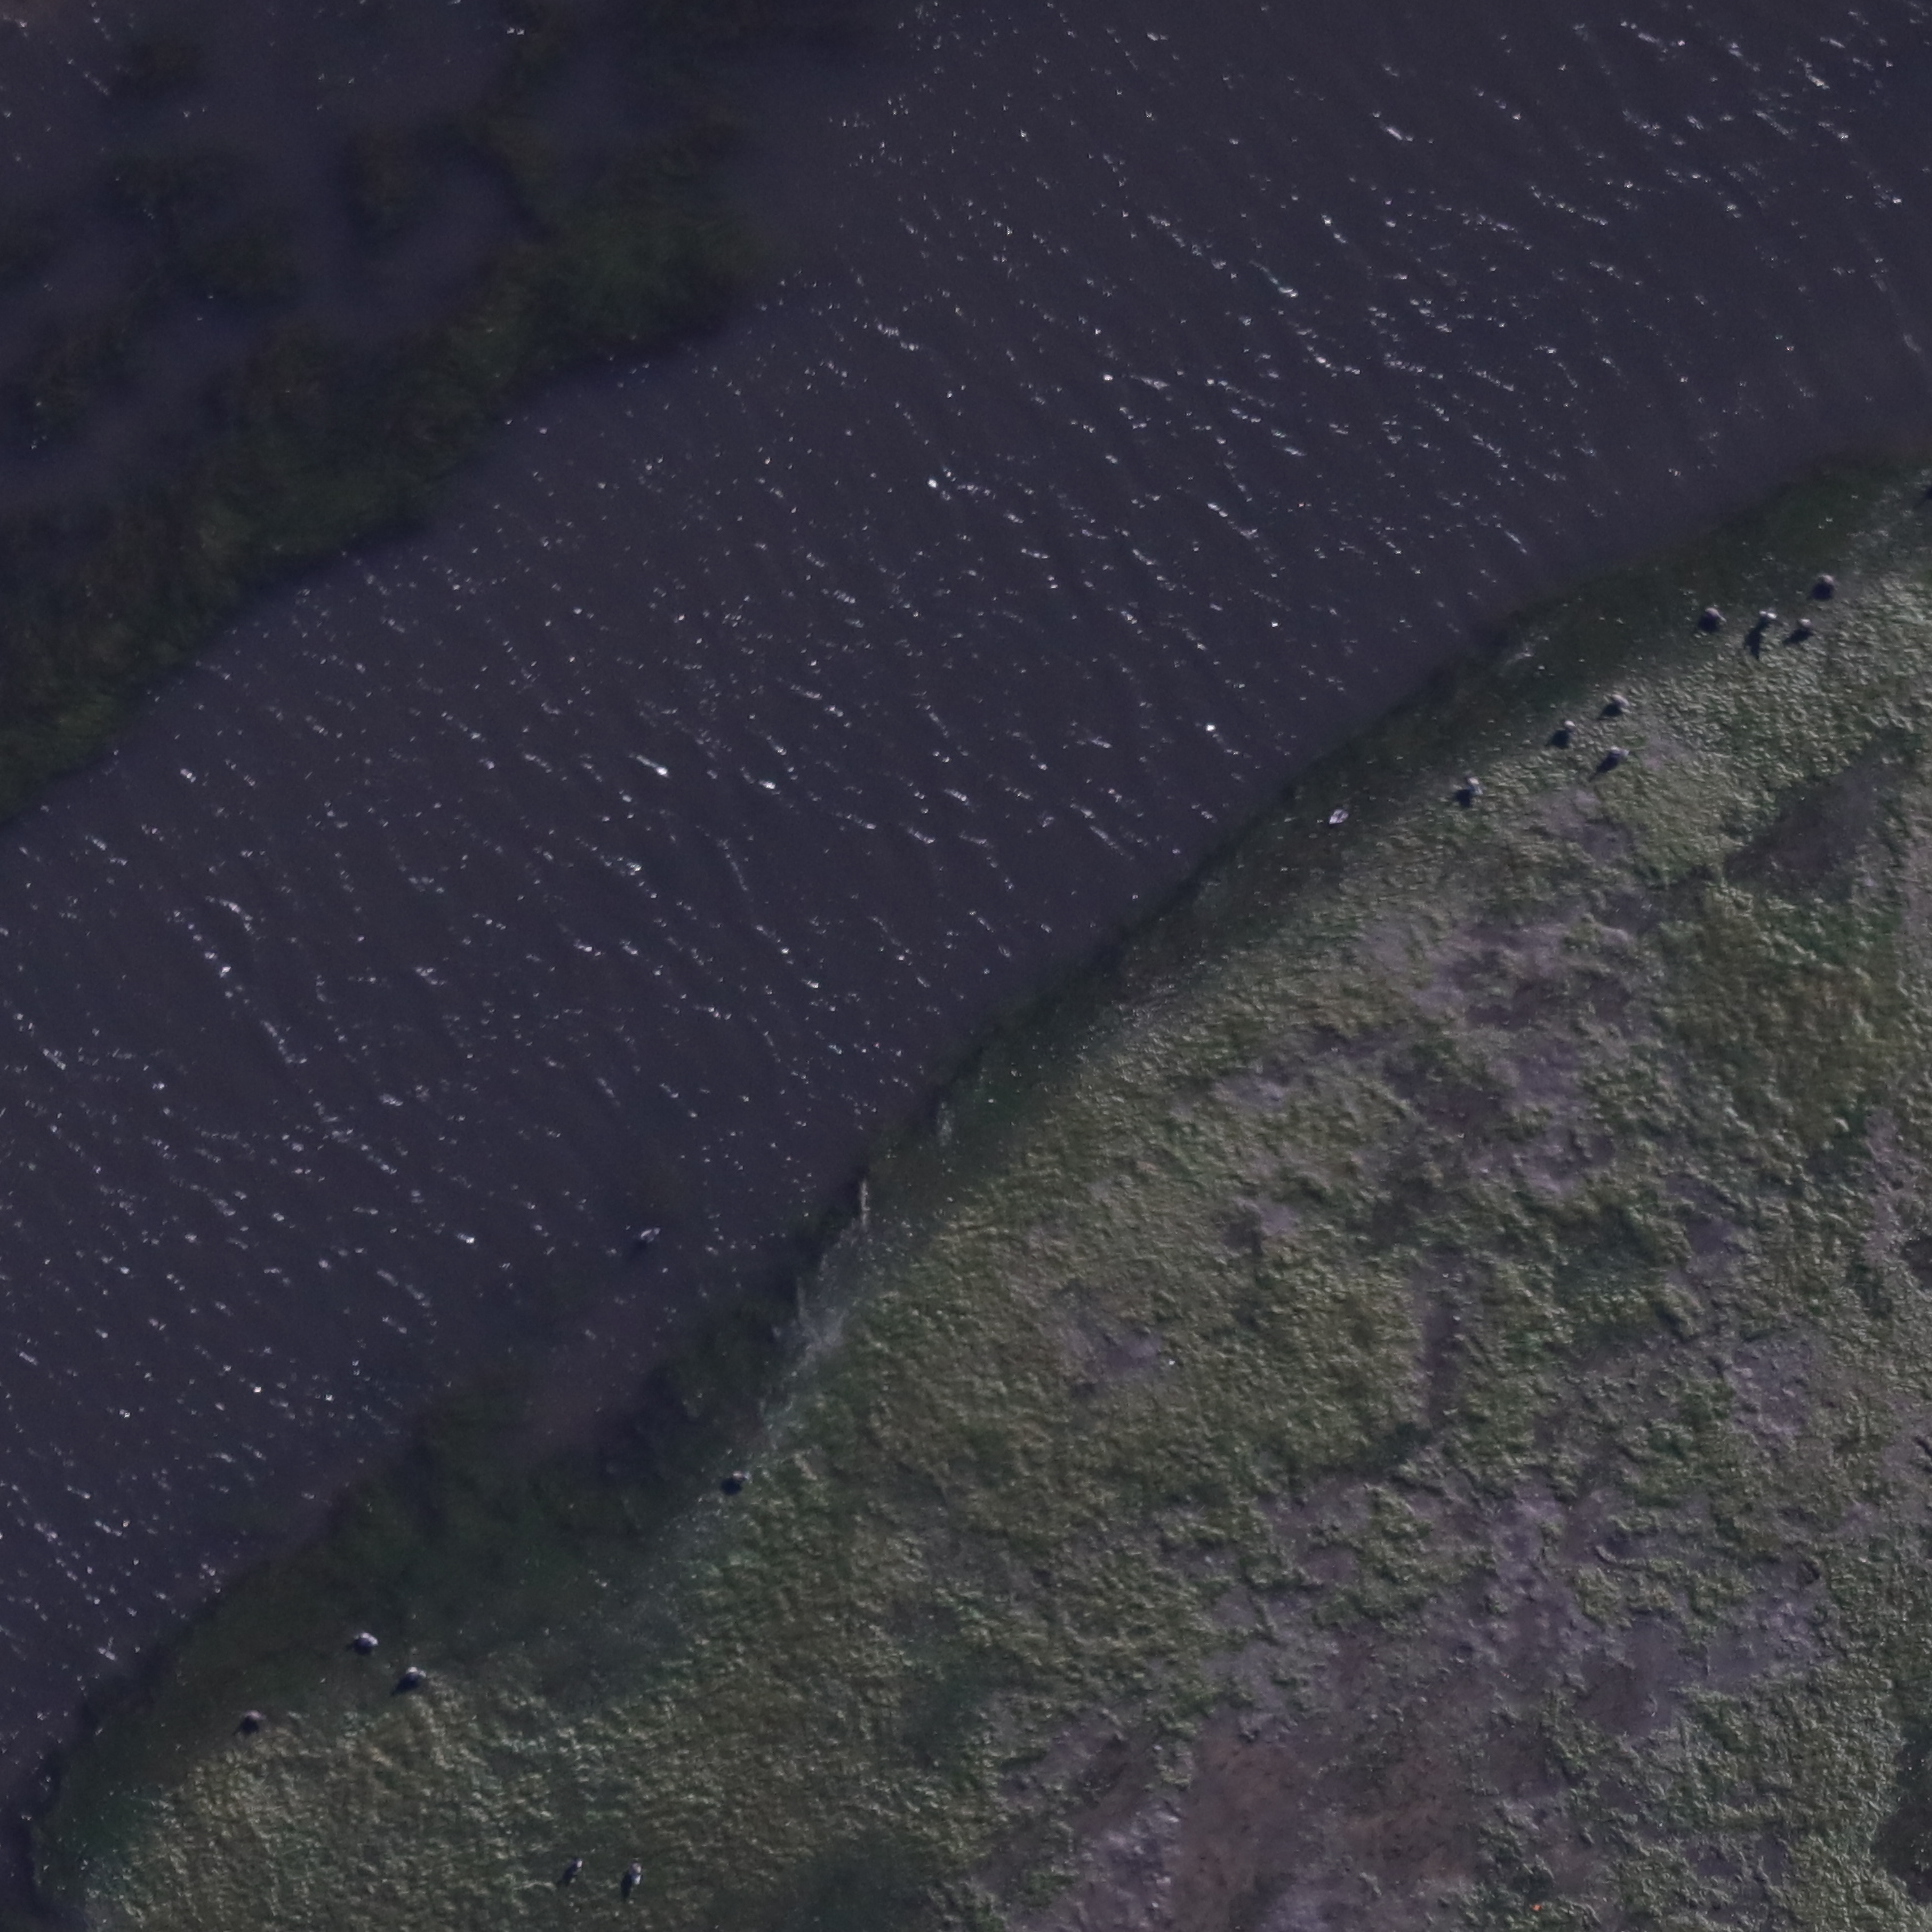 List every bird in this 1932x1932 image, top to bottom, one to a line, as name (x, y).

brant (1832, 583)
brant (1773, 616)
brant (1714, 621)
brant (1813, 624)
brant (1622, 700)
brant (1563, 727)
brant (1622, 759)
brant (1477, 784)
brant (1339, 813)
brant (646, 1236)
brant (740, 1477)
brant (358, 1639)
brant (419, 1672)
brant (253, 1712)
brant (573, 1870)
brant (636, 1872)